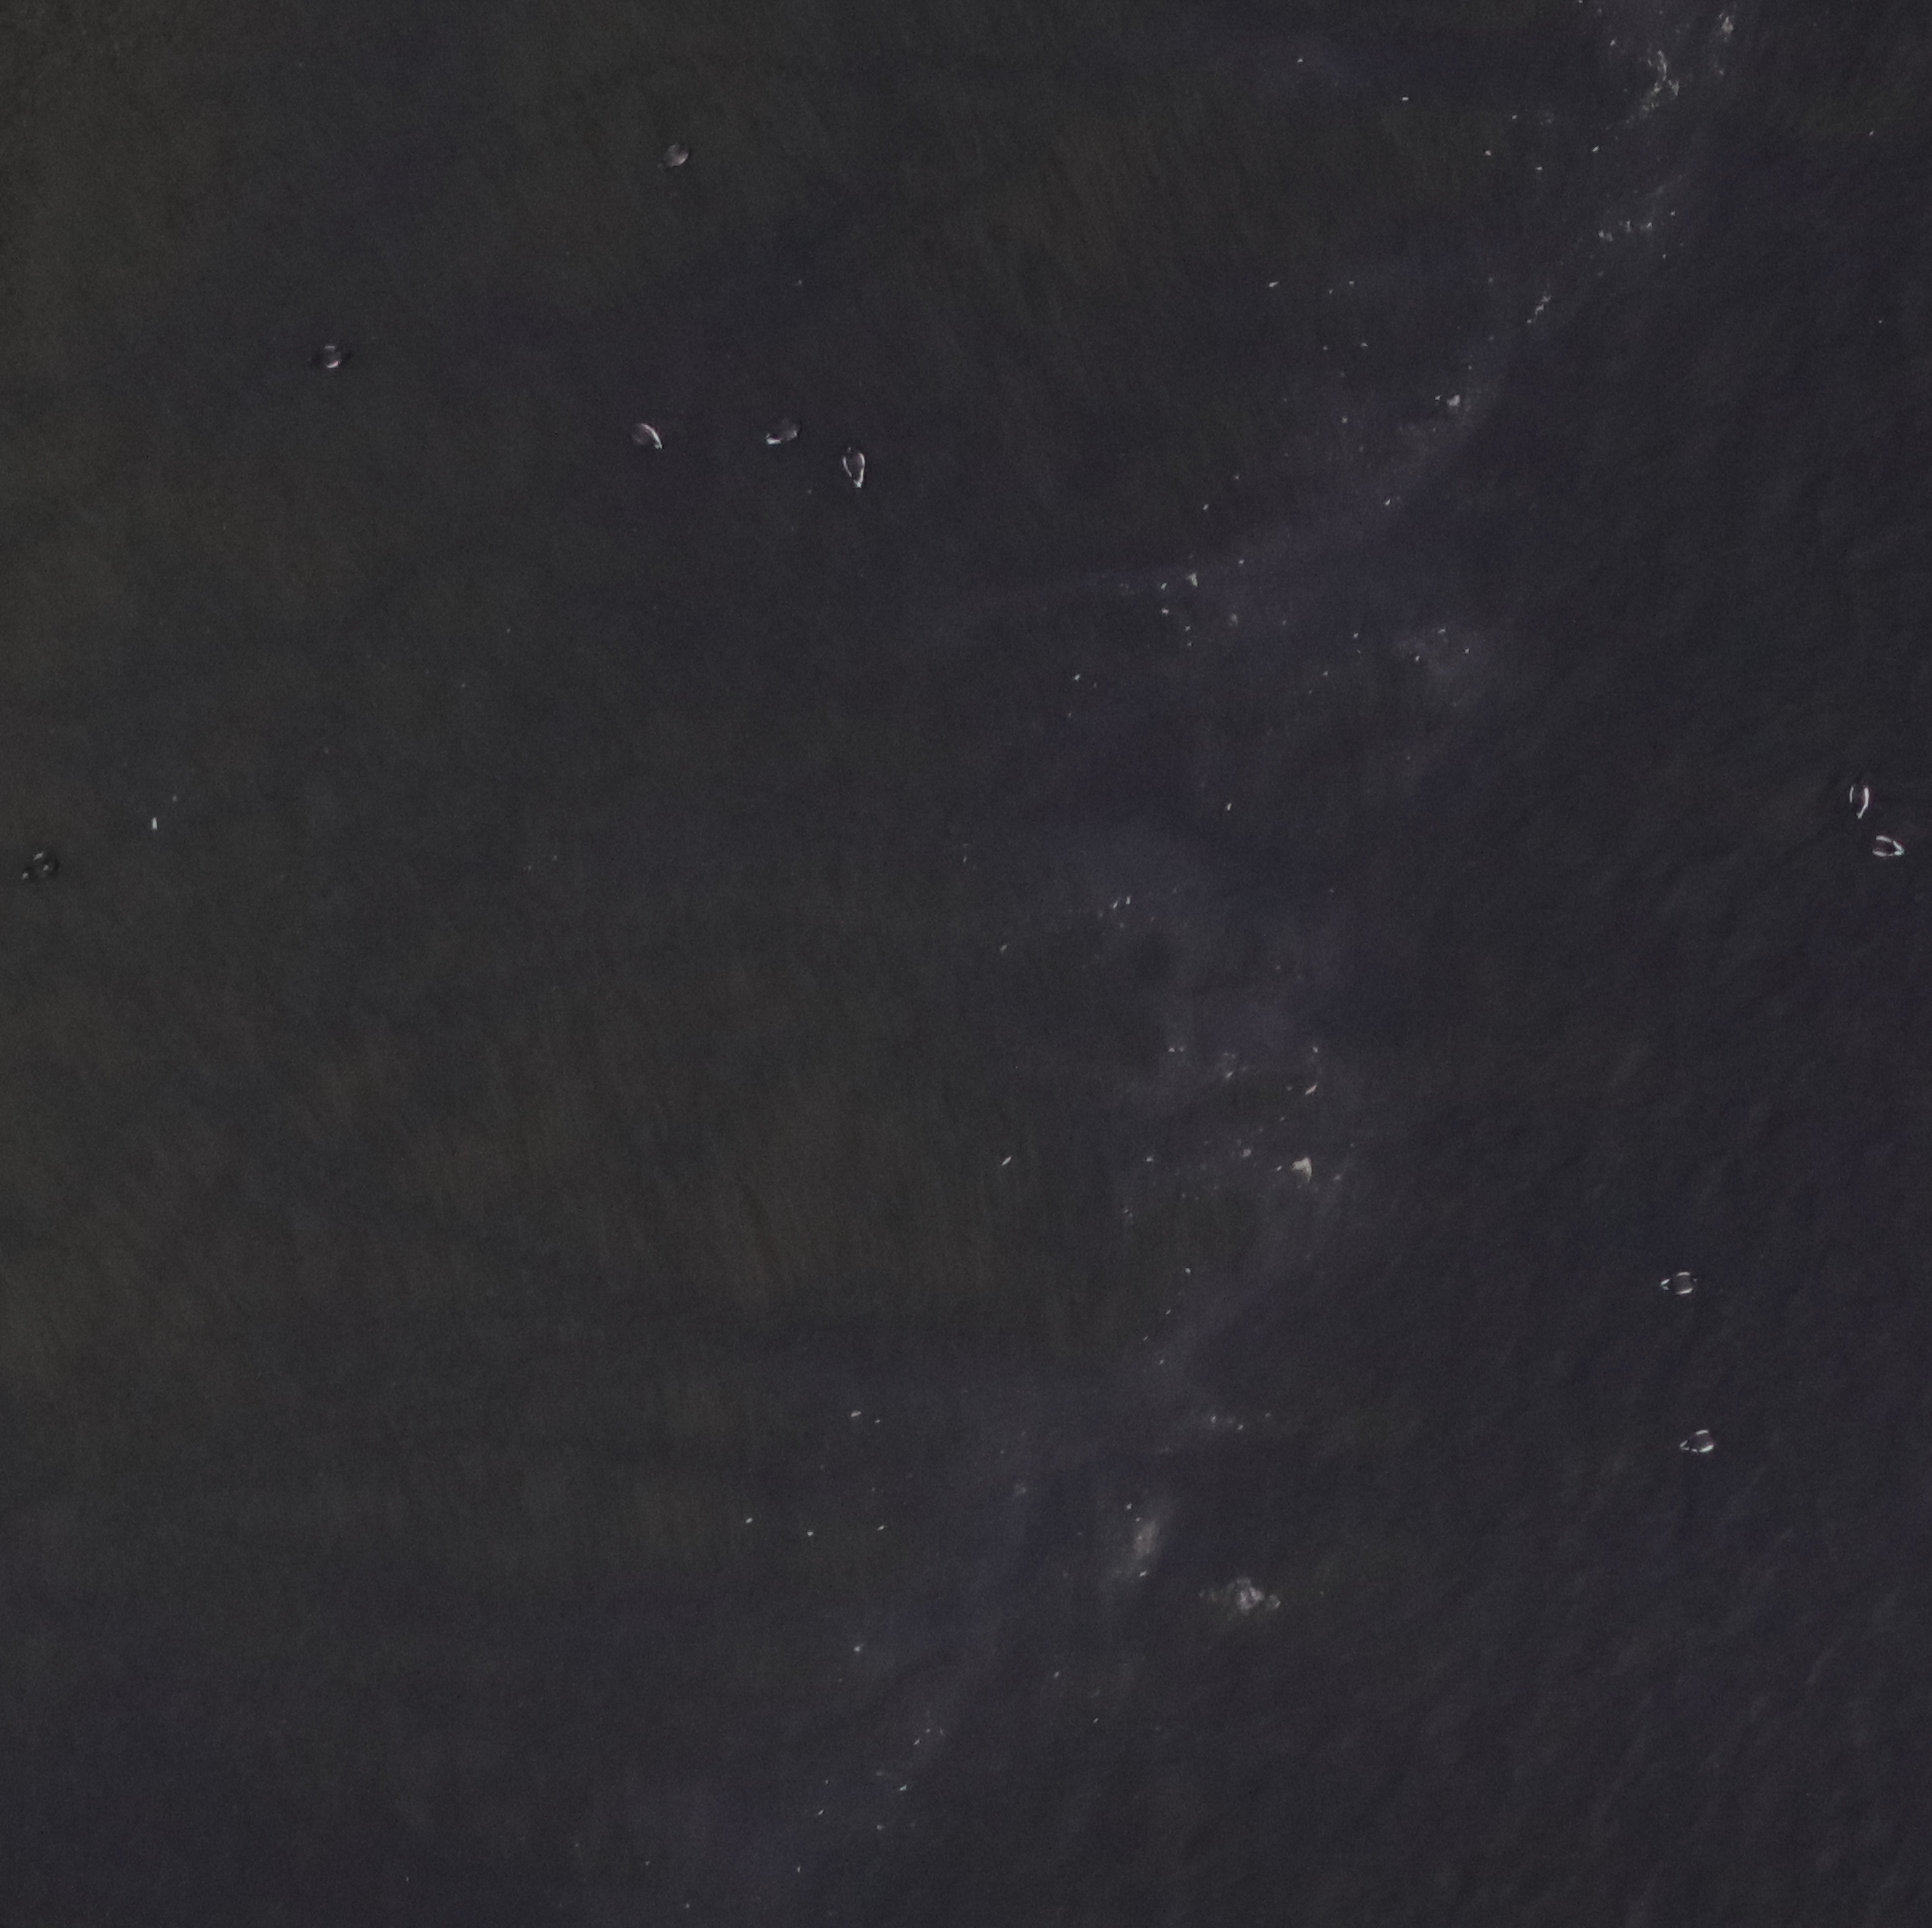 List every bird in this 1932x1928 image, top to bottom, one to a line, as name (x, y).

brant (676, 157)
brant (333, 358)
brant (782, 434)
brant (645, 435)
brant (854, 467)
brant (1859, 797)
brant (1884, 848)
brant (43, 865)
brant (1682, 1284)
brant (1700, 1440)